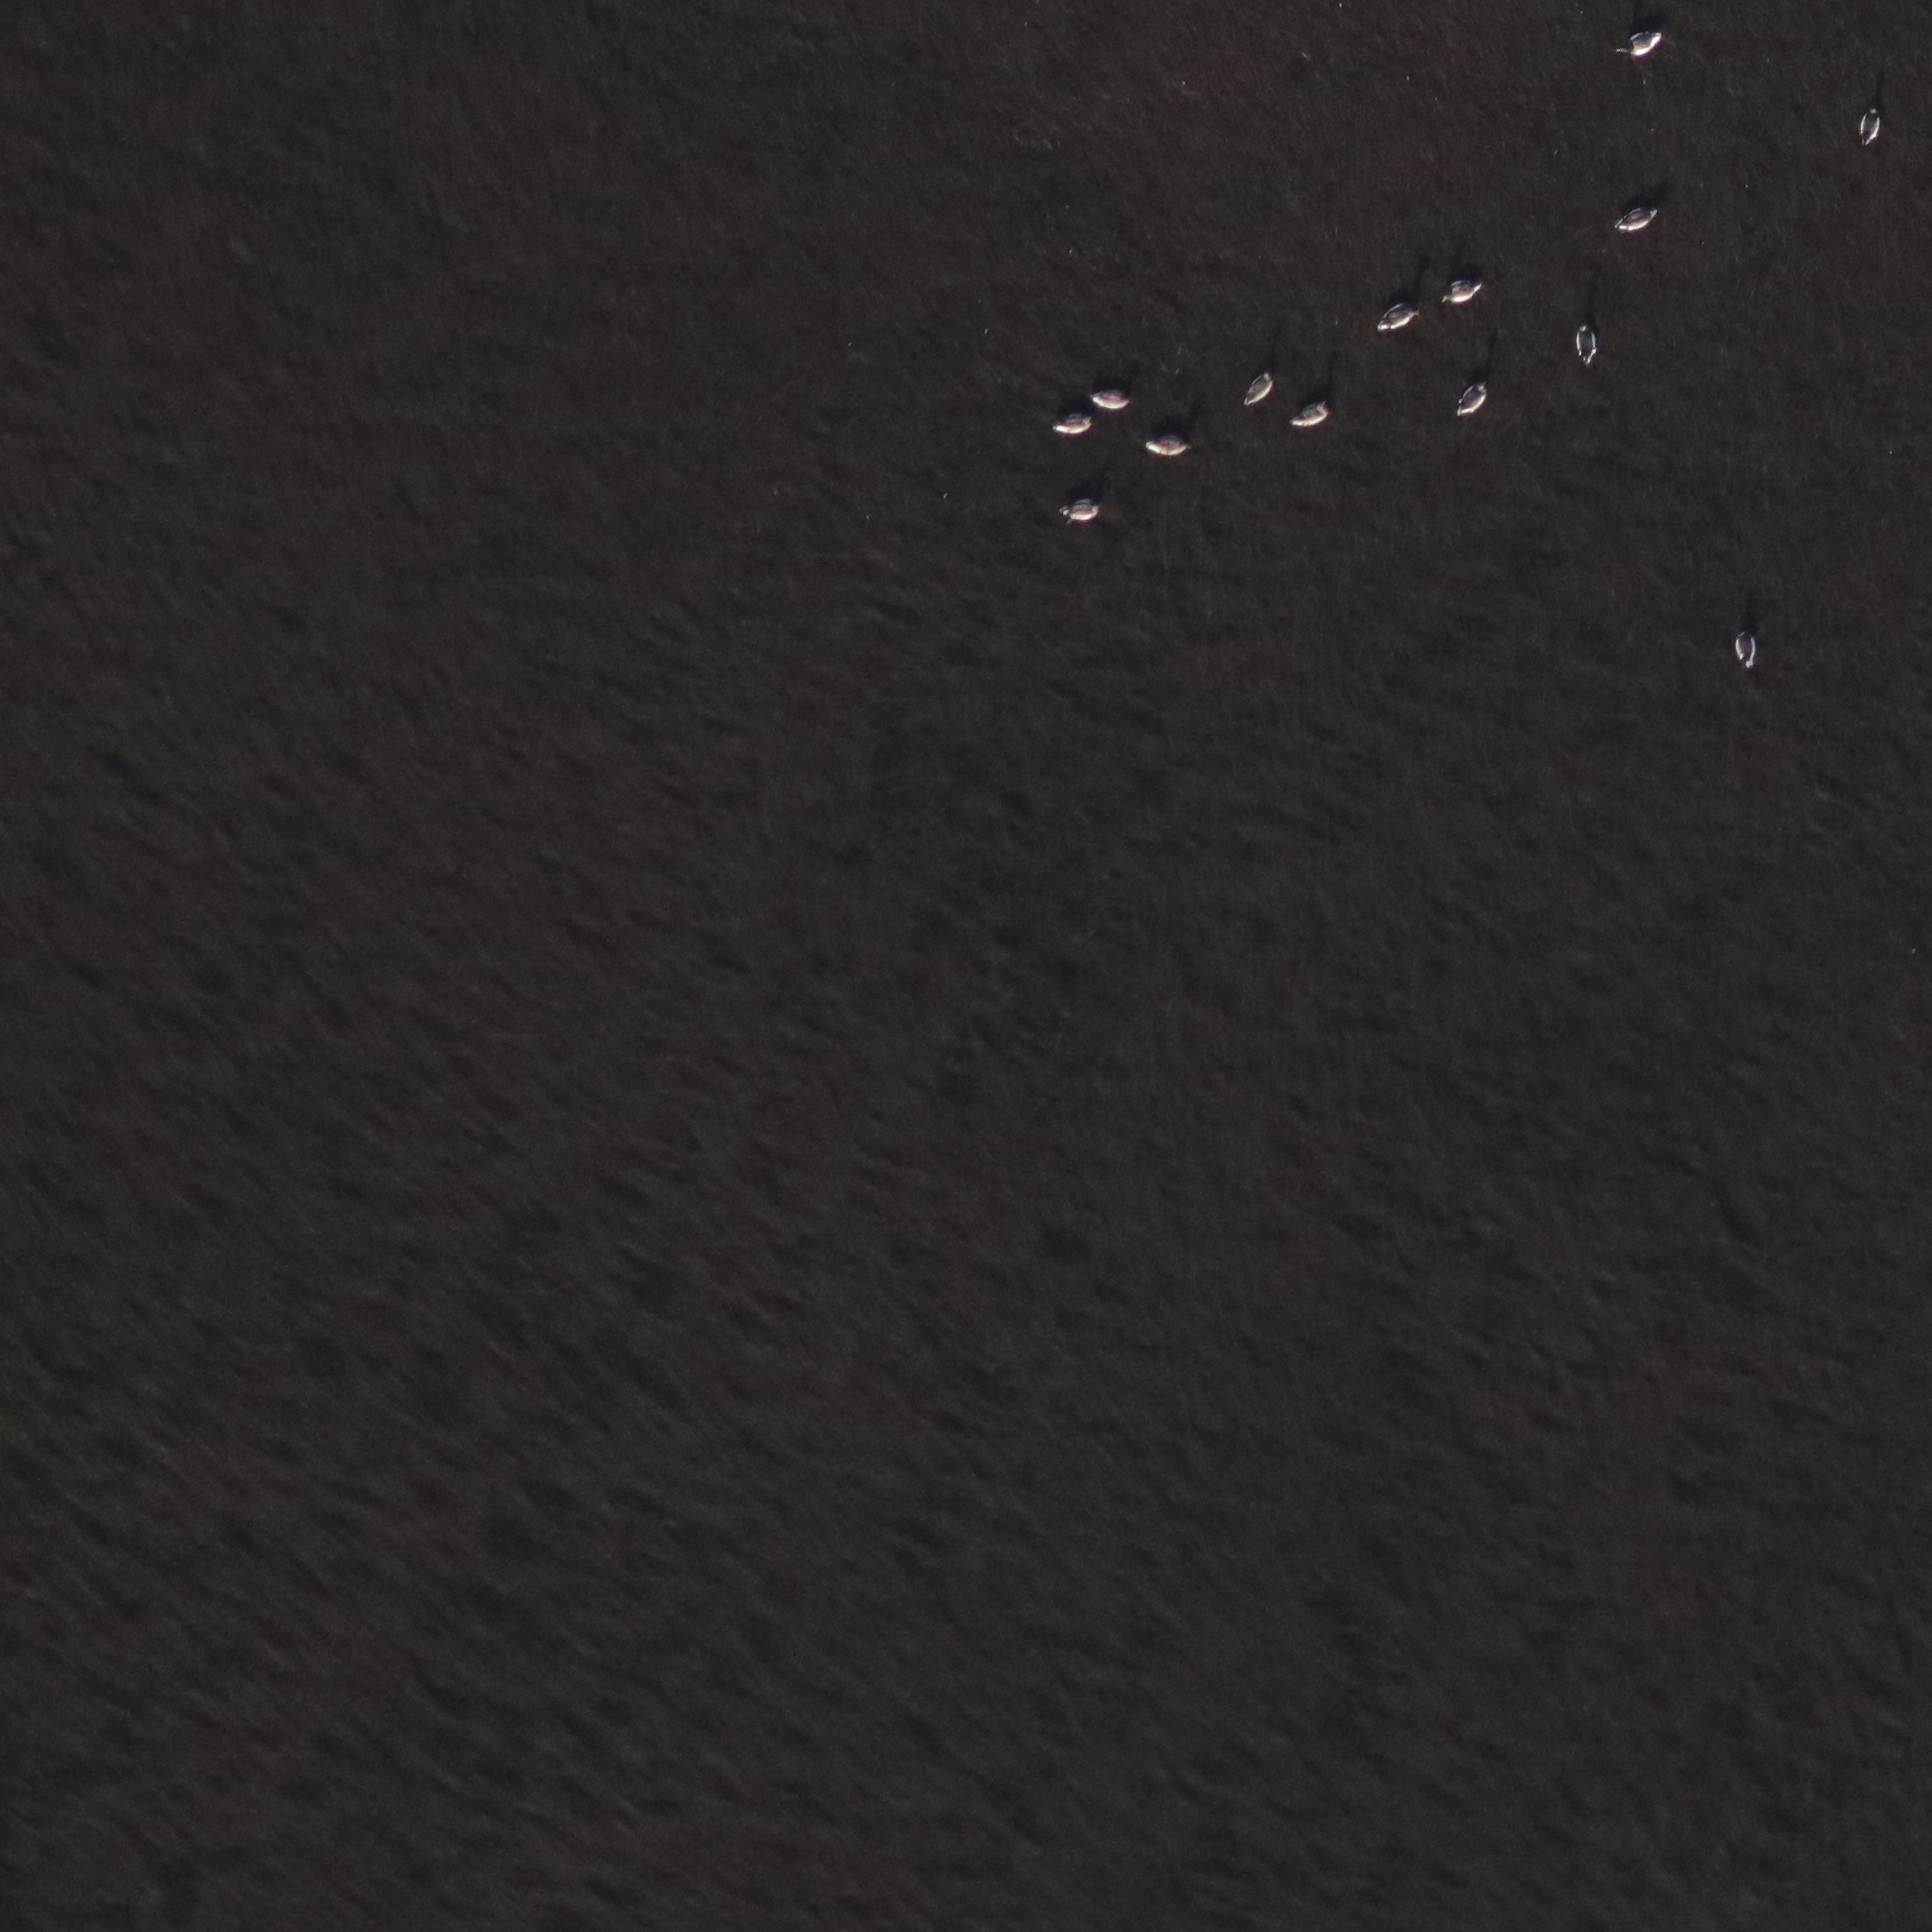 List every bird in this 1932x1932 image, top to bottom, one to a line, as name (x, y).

brant (1642, 41)
brant (1870, 124)
brant (1638, 216)
brant (1464, 290)
brant (1399, 315)
brant (1587, 342)
brant (1258, 388)
brant (1472, 398)
brant (1110, 399)
brant (1312, 414)
brant (1071, 420)
brant (1169, 442)
brant (1083, 508)
brant (1746, 646)